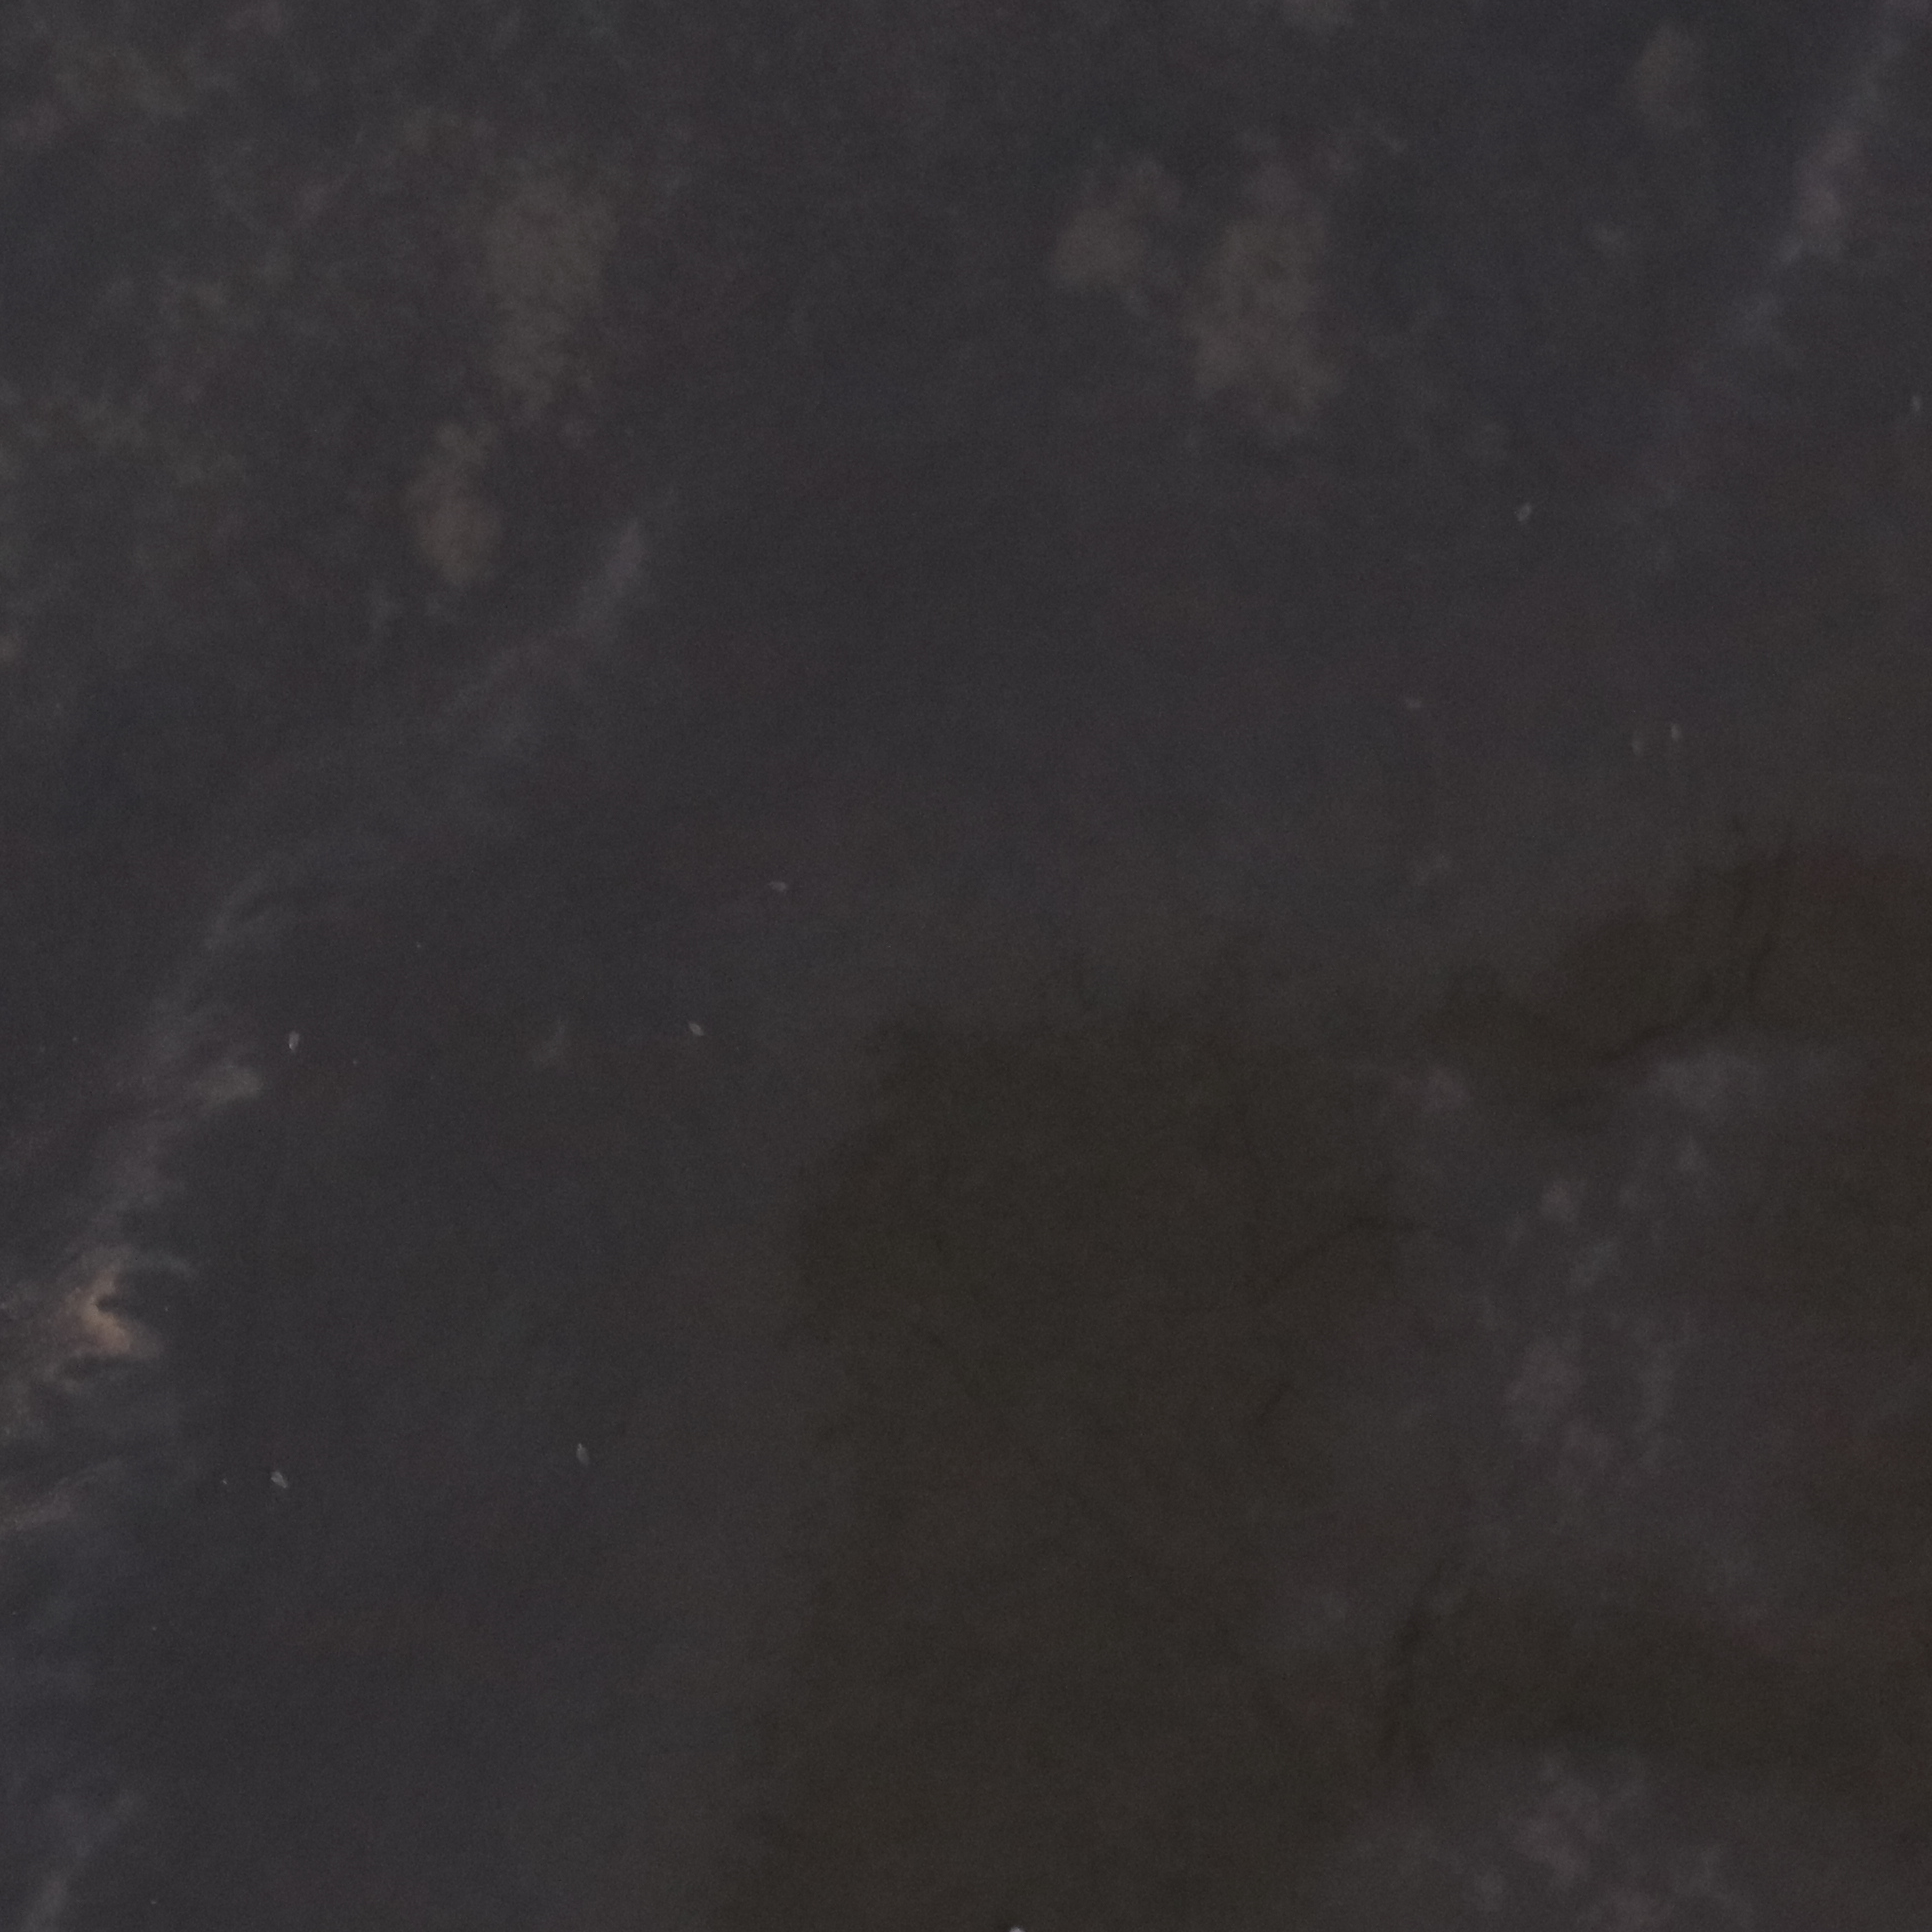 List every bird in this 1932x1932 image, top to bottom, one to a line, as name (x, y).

other bird (1915, 395)
other bird (1522, 512)
other bird (1417, 703)
other bird (1684, 724)
other bird (1632, 745)
other bird (779, 886)
other bird (691, 1030)
other bird (293, 1041)
other bird (582, 1450)
other bird (284, 1473)